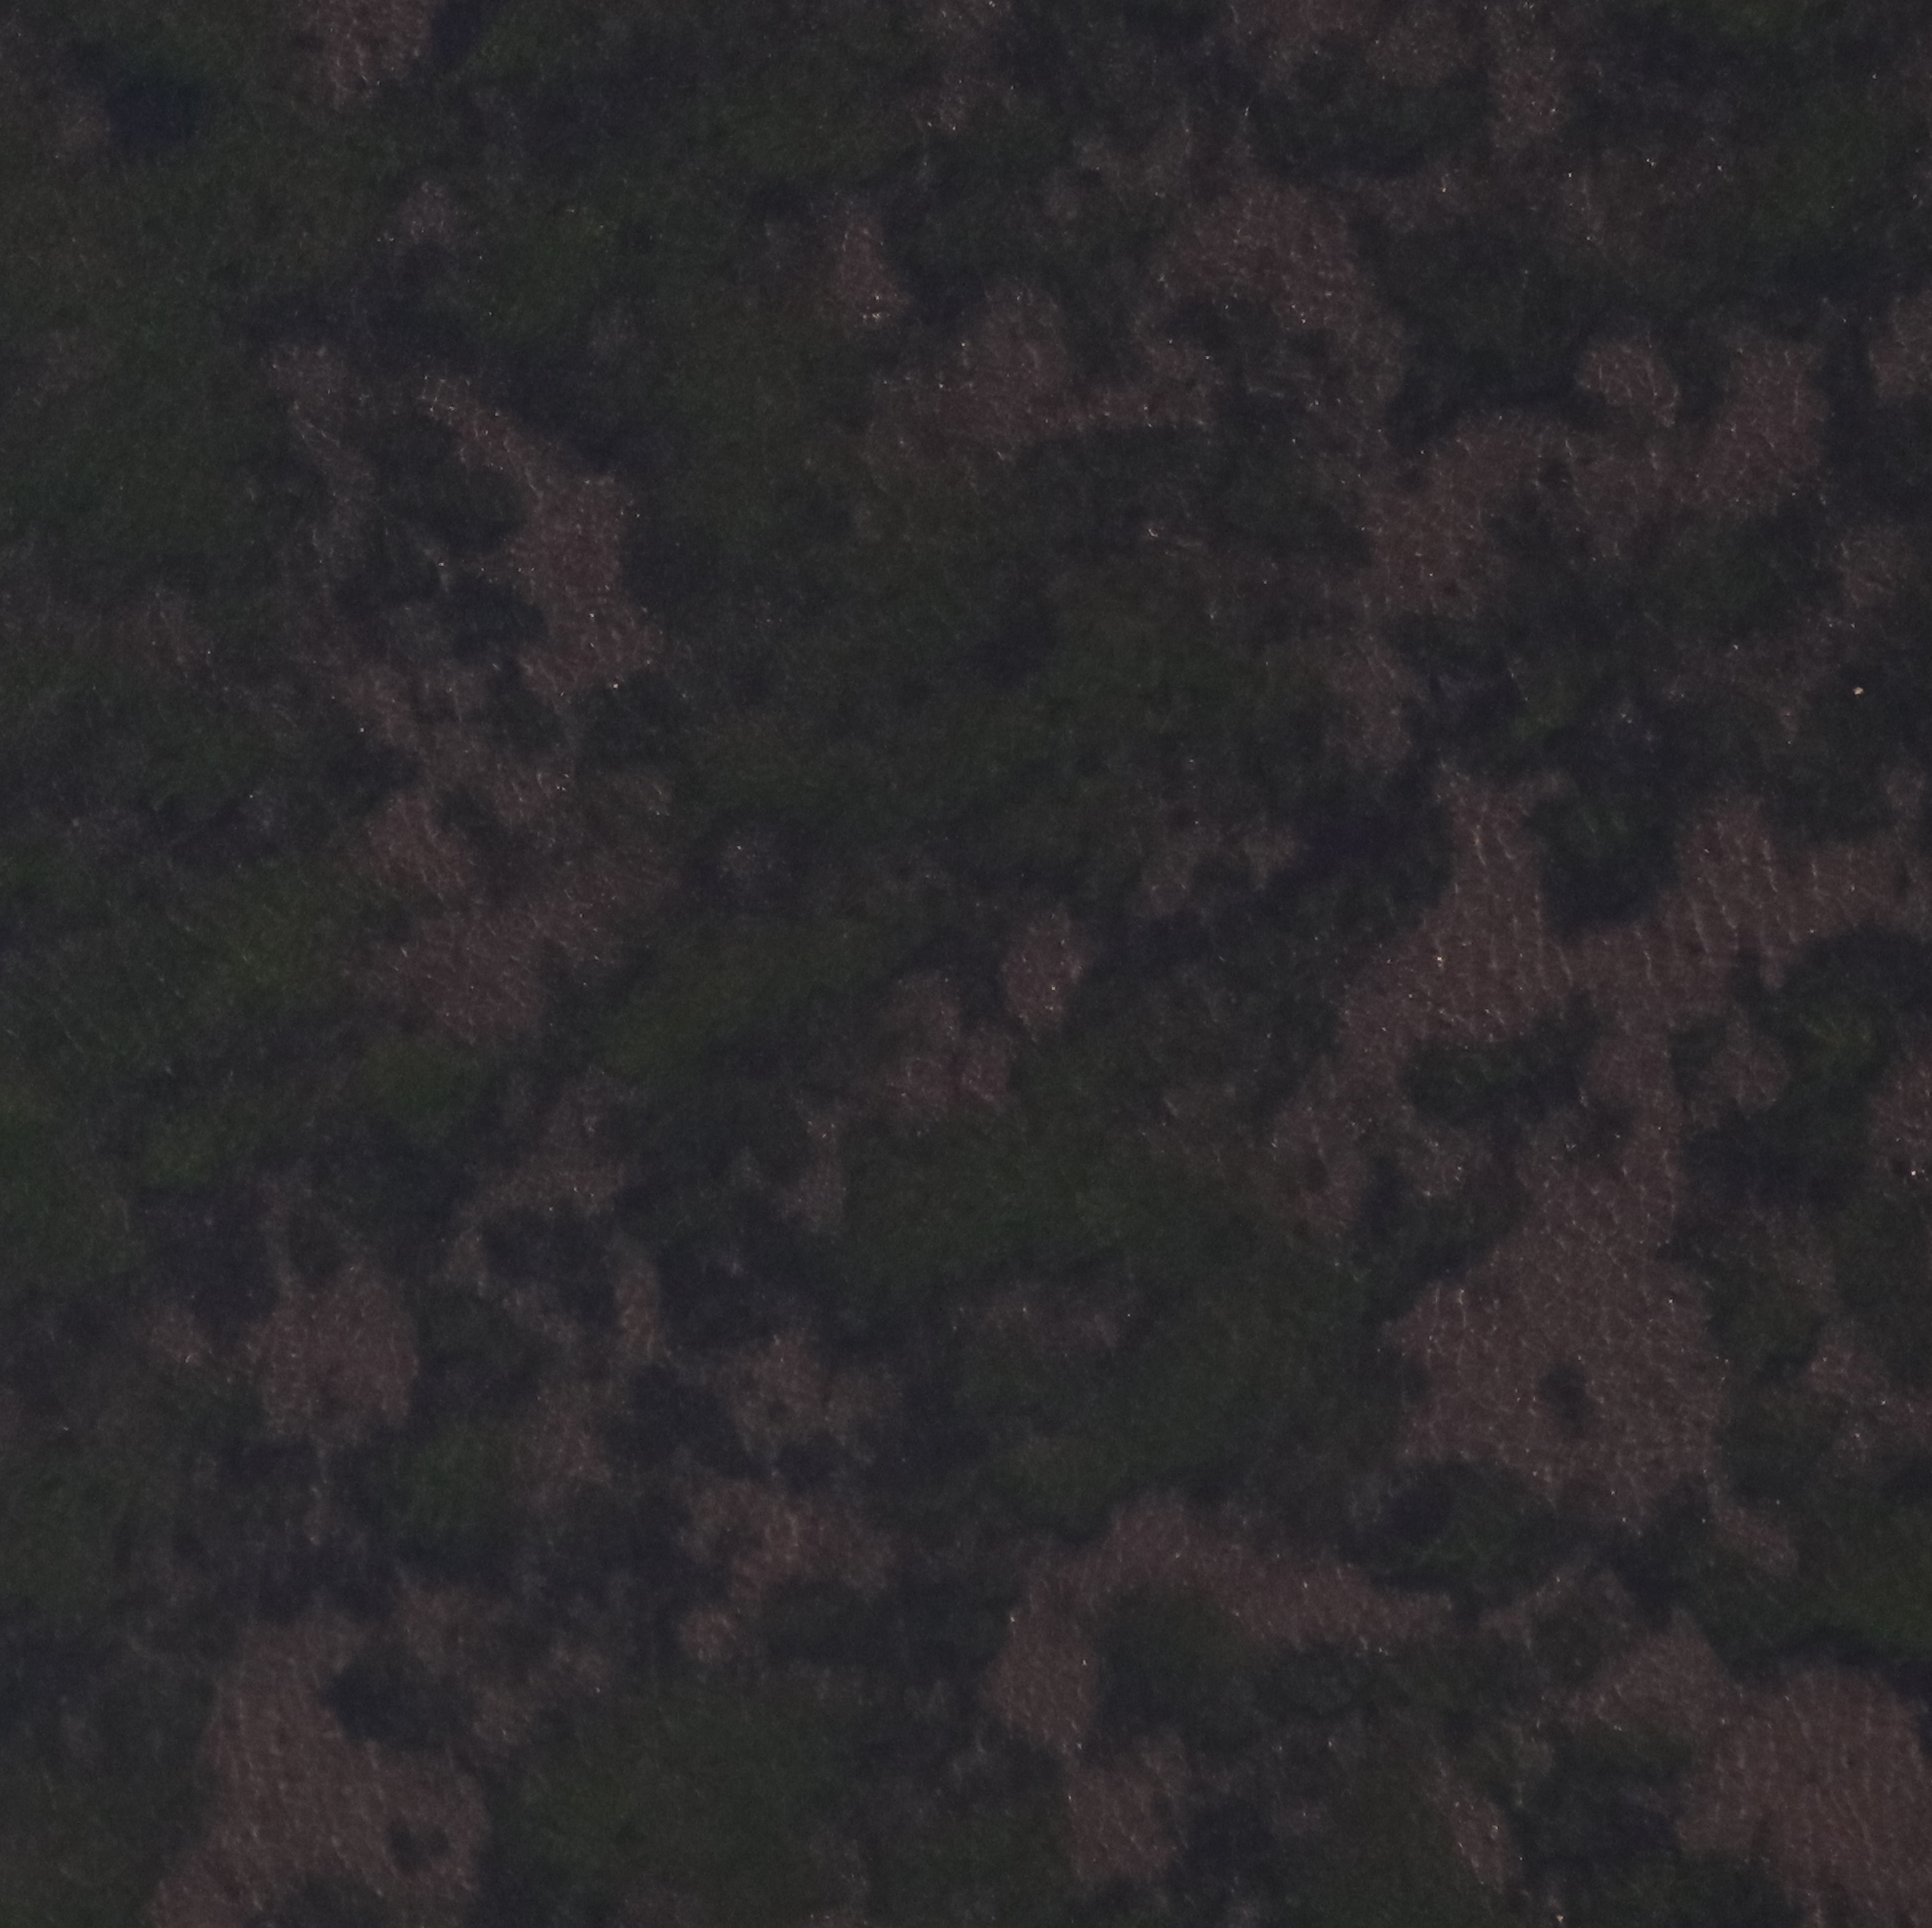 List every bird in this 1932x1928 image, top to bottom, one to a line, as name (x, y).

None